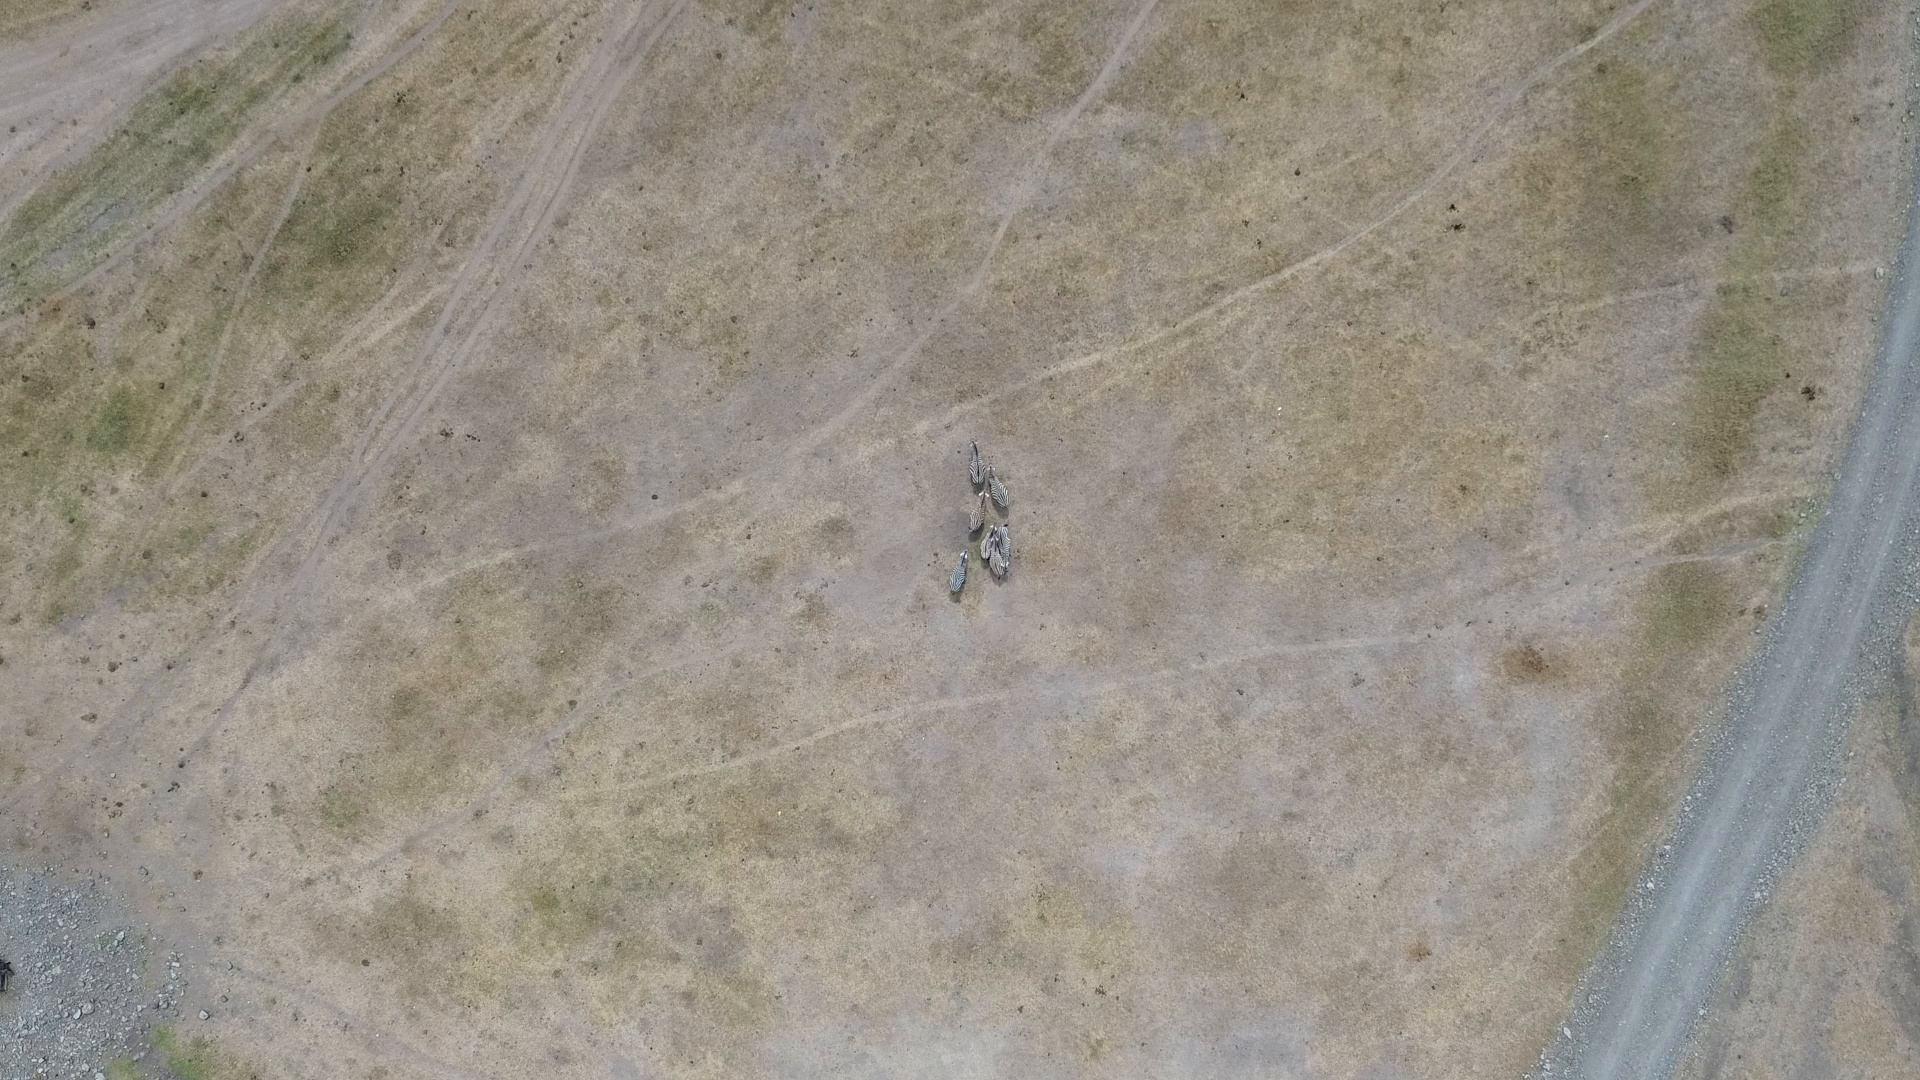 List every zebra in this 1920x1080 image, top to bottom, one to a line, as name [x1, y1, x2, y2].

zebra [968, 438, 985, 484]
zebra [987, 462, 1010, 508]
zebra [968, 488, 989, 533]
zebra [978, 524, 997, 559]
zebra [996, 527, 1013, 572]
zebra [990, 534, 1004, 577]
zebra [949, 549, 968, 590]